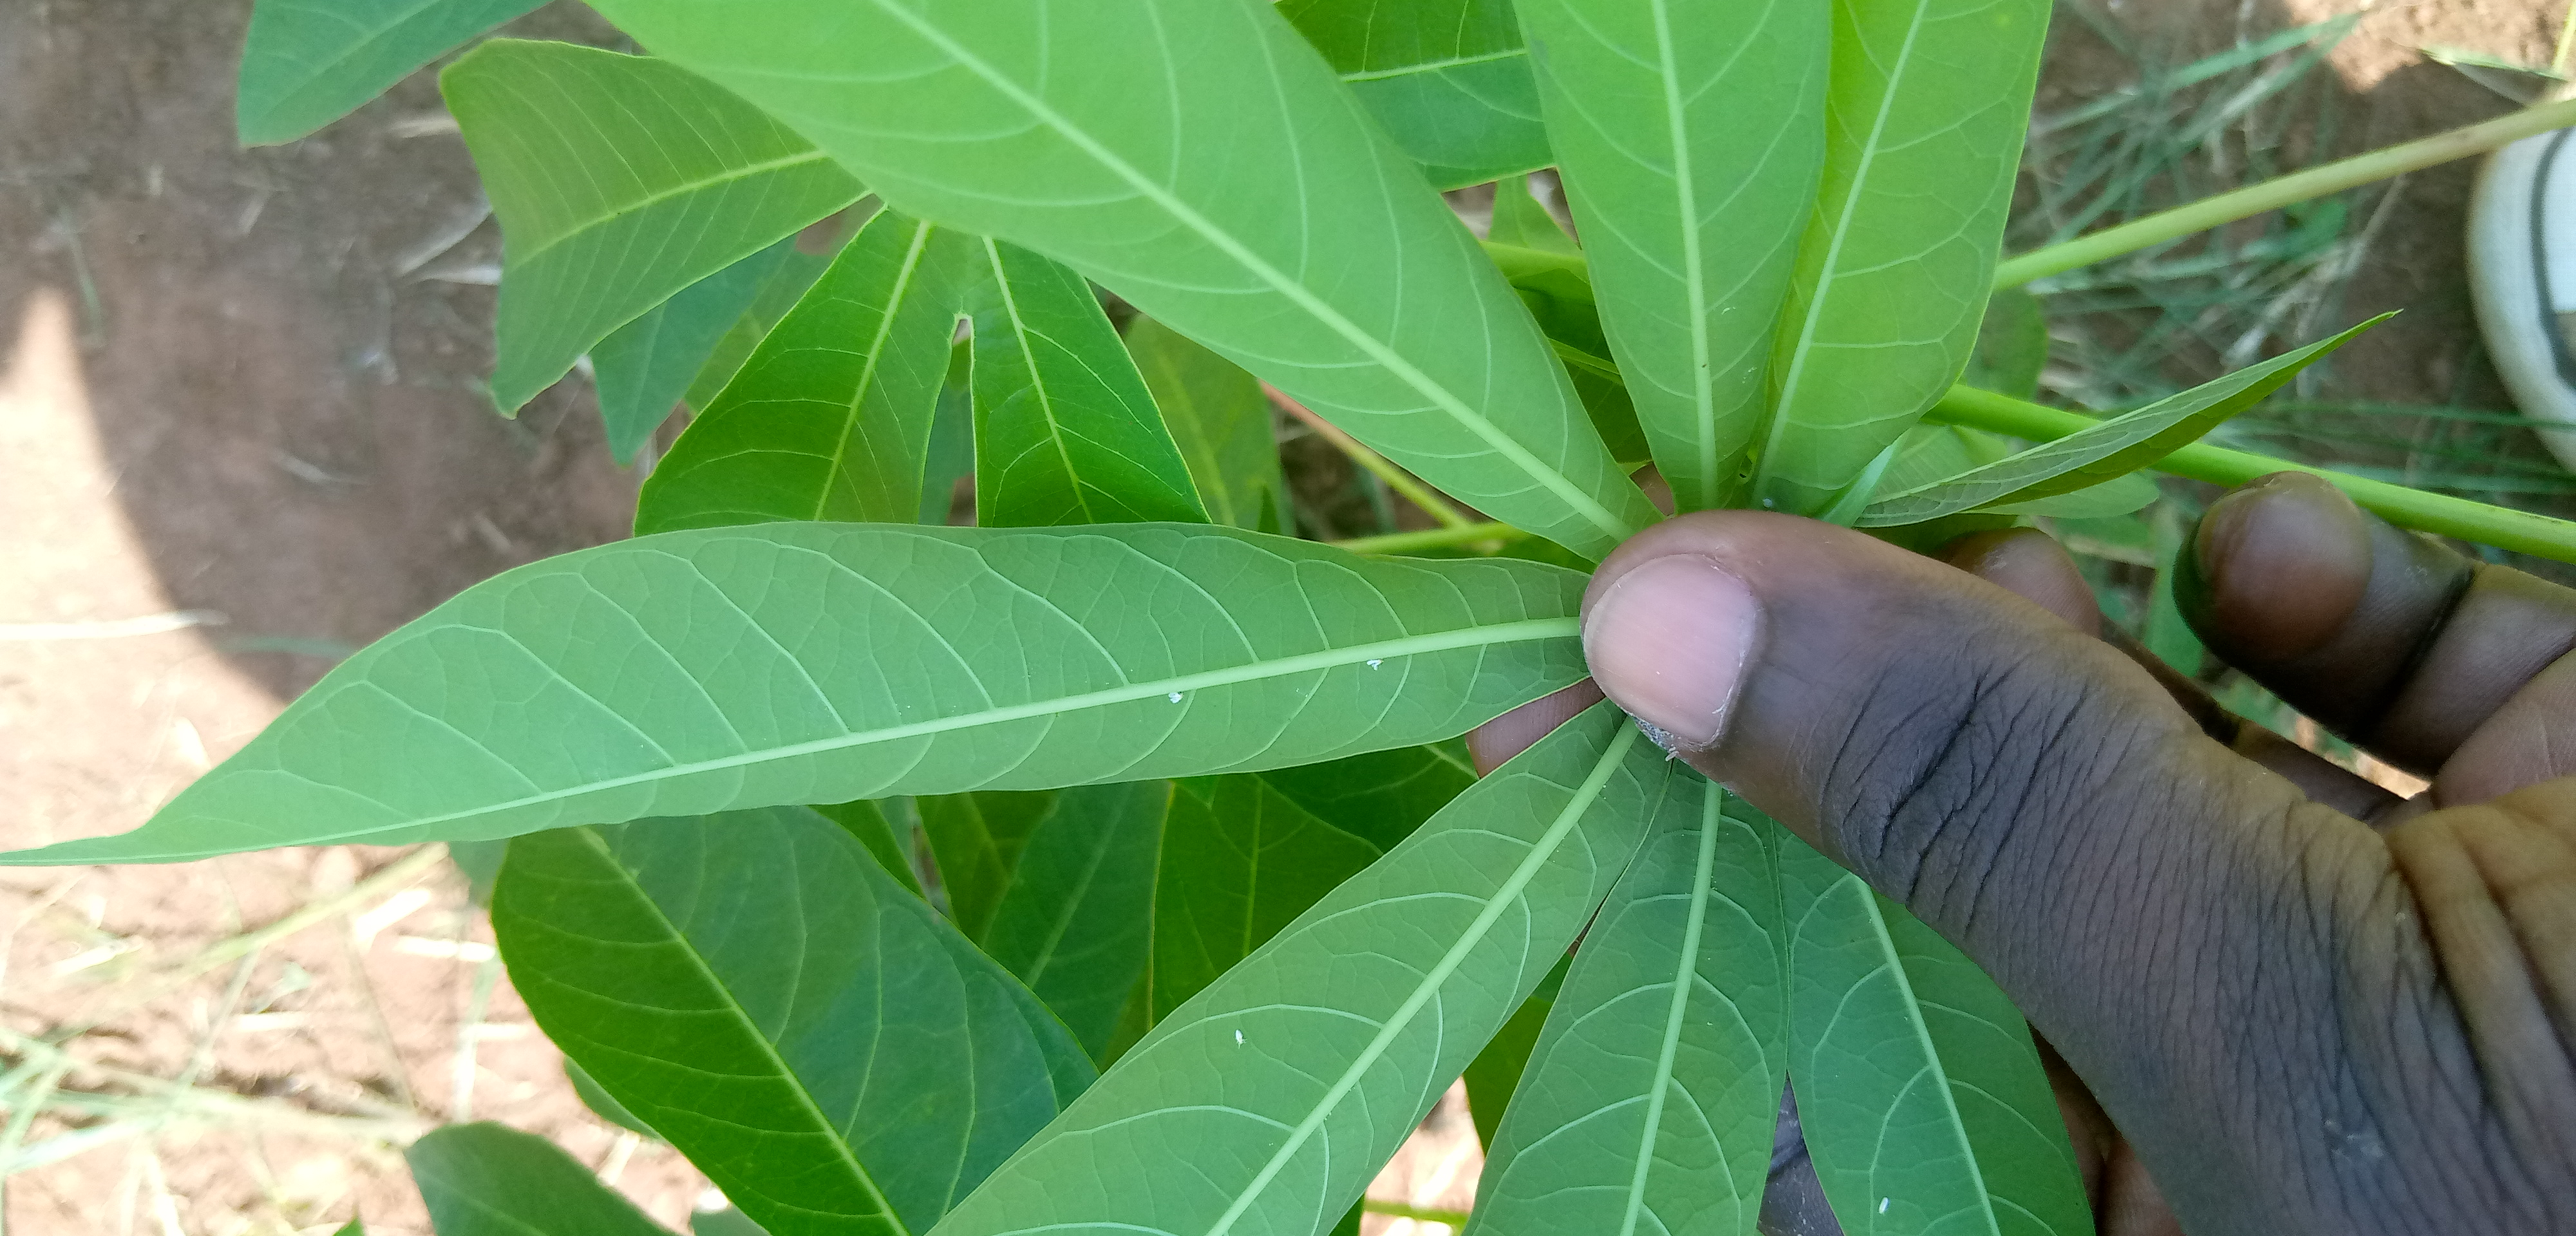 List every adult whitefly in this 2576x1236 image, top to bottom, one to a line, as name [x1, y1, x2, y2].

whitefly [1365, 656, 1384, 673]
whitefly [1166, 689, 1185, 706]
whitefly [1231, 1025, 1249, 1048]
whitefly [1875, 1194, 1895, 1218]